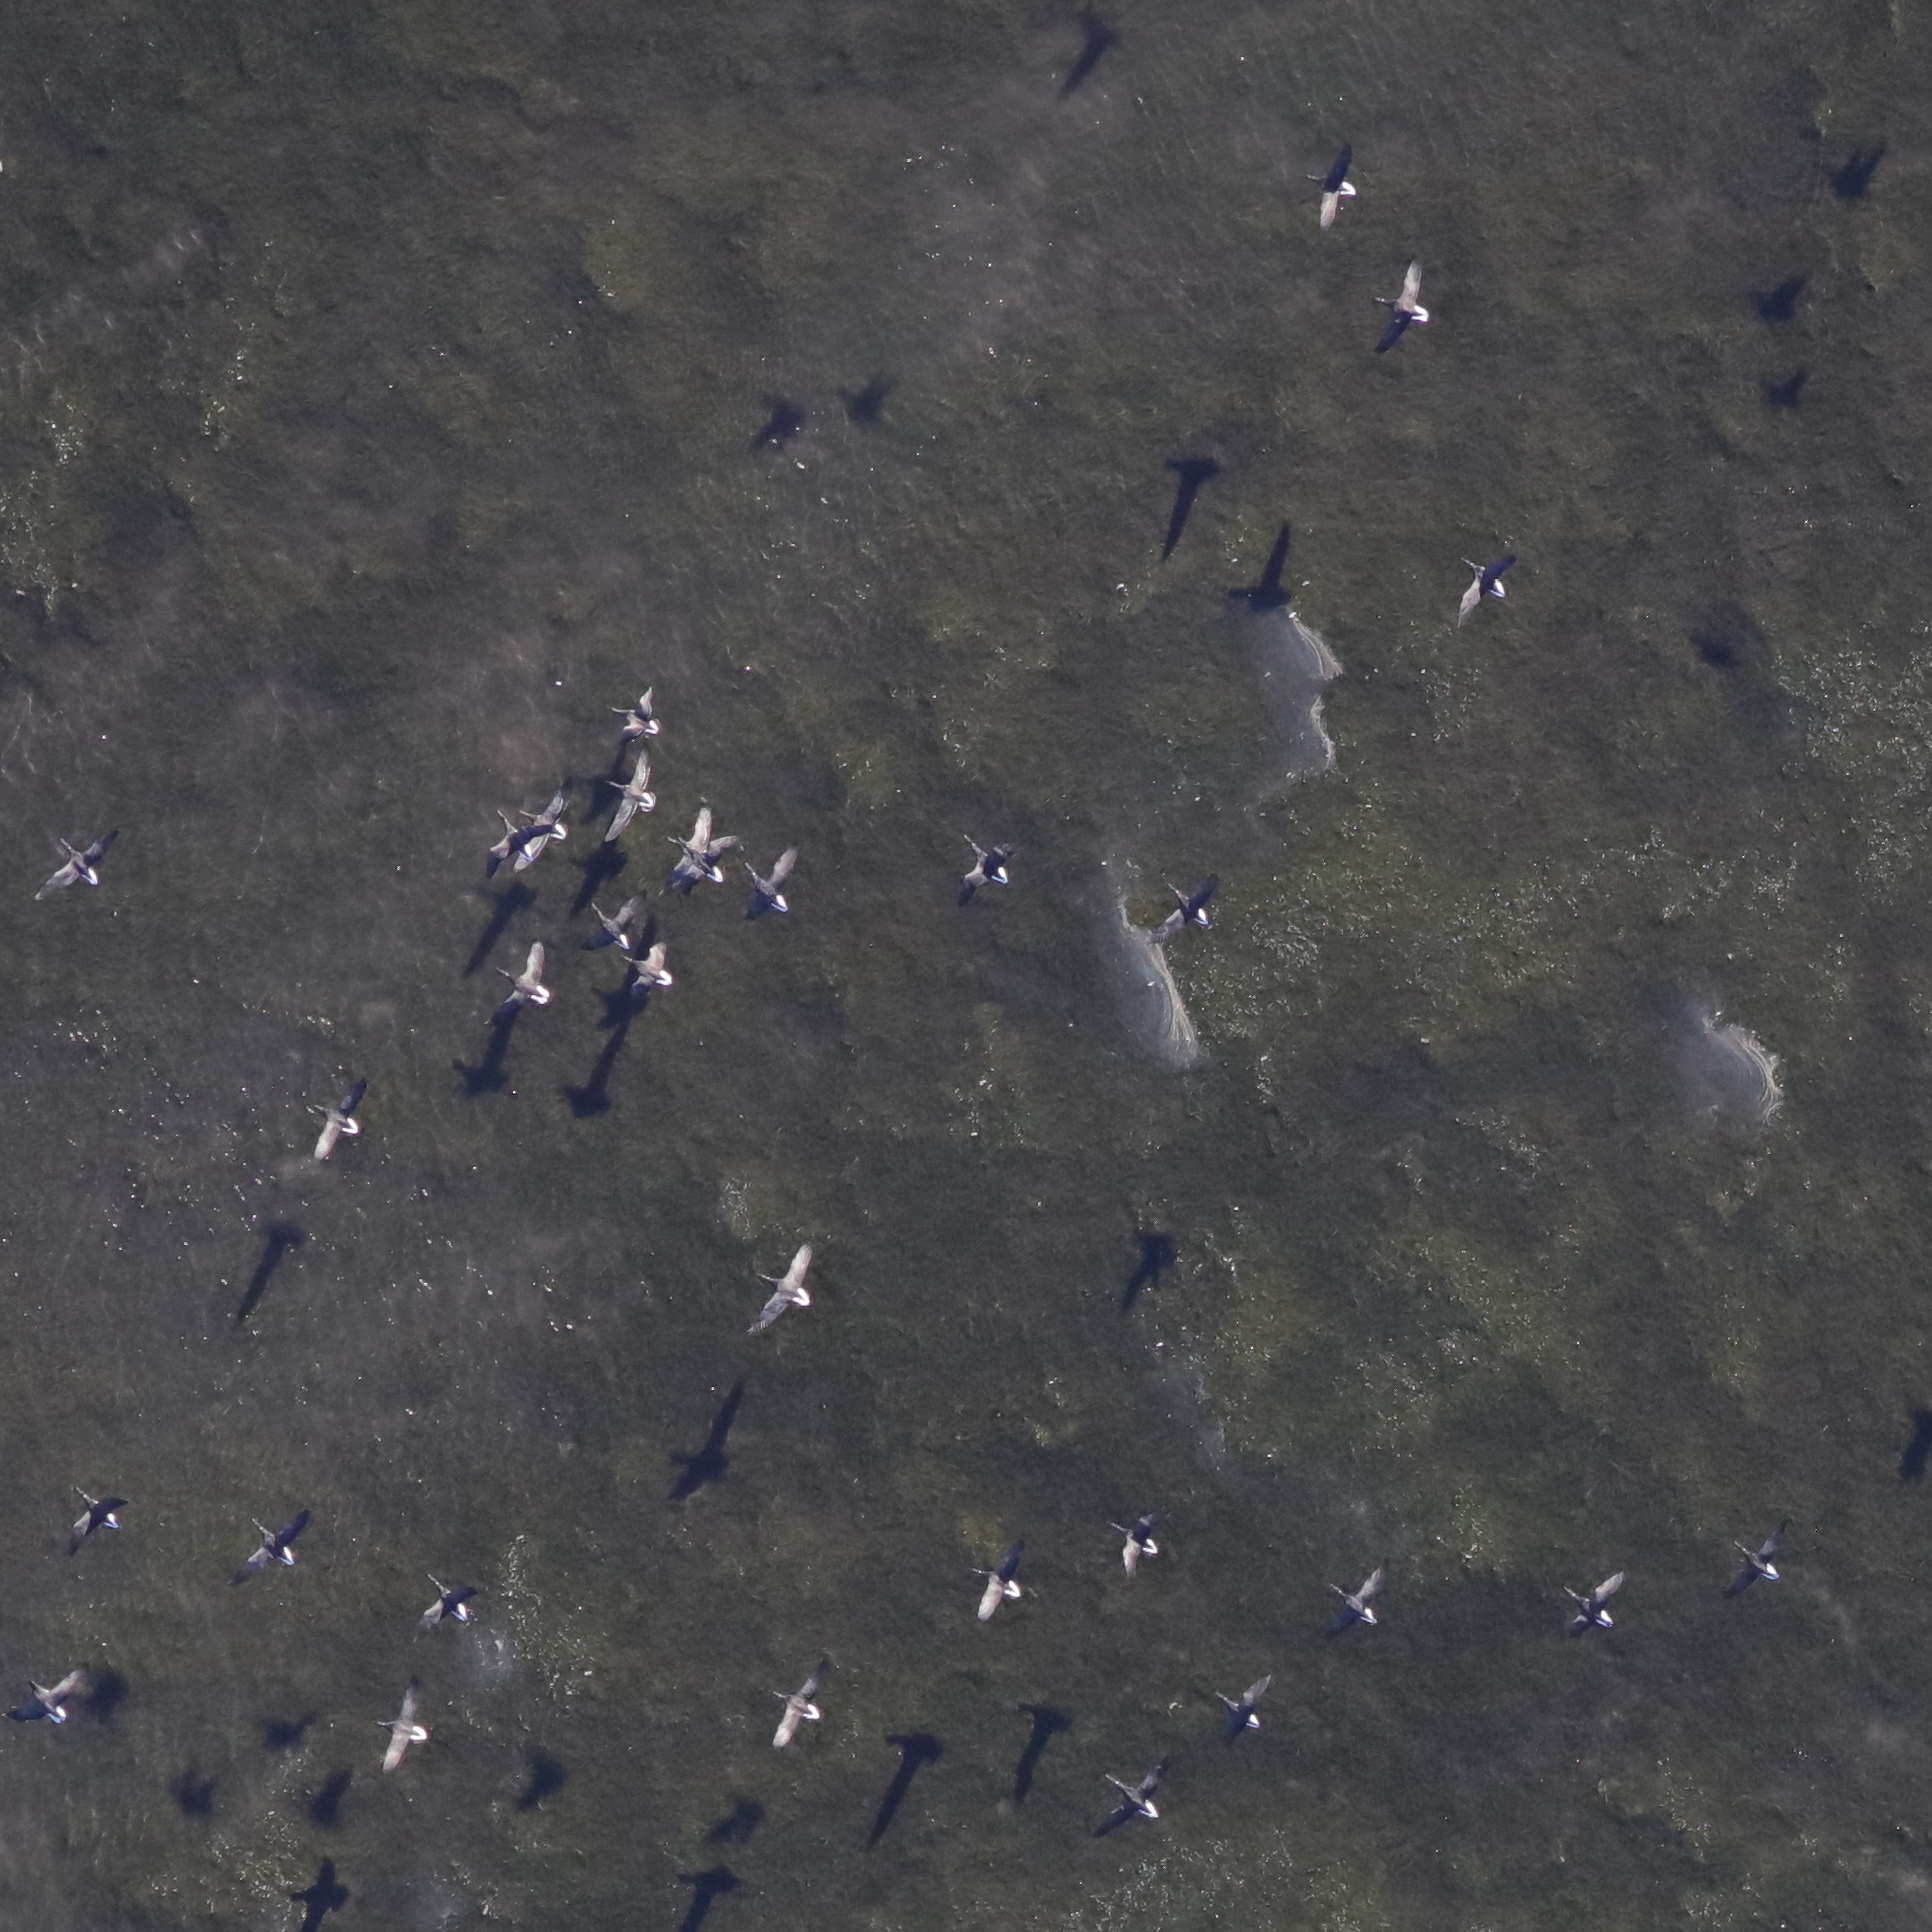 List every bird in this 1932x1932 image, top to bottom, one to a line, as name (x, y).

brant (1332, 185)
brant (1404, 308)
brant (1478, 577)
brant (646, 724)
brant (640, 791)
brant (543, 828)
brant (511, 838)
brant (694, 850)
brant (81, 858)
brant (716, 867)
brant (988, 867)
brant (770, 886)
brant (1180, 905)
brant (610, 930)
brant (653, 969)
brant (528, 984)
brant (337, 1116)
brant (795, 1283)
brant (111, 1509)
brant (278, 1539)
brant (1144, 1546)
brant (1763, 1576)
brant (996, 1588)
brant (1359, 1603)
brant (1599, 1610)
brant (451, 1612)
brant (53, 1703)
brant (807, 1713)
brant (1249, 1716)
brant (405, 1723)
brant (1138, 1795)